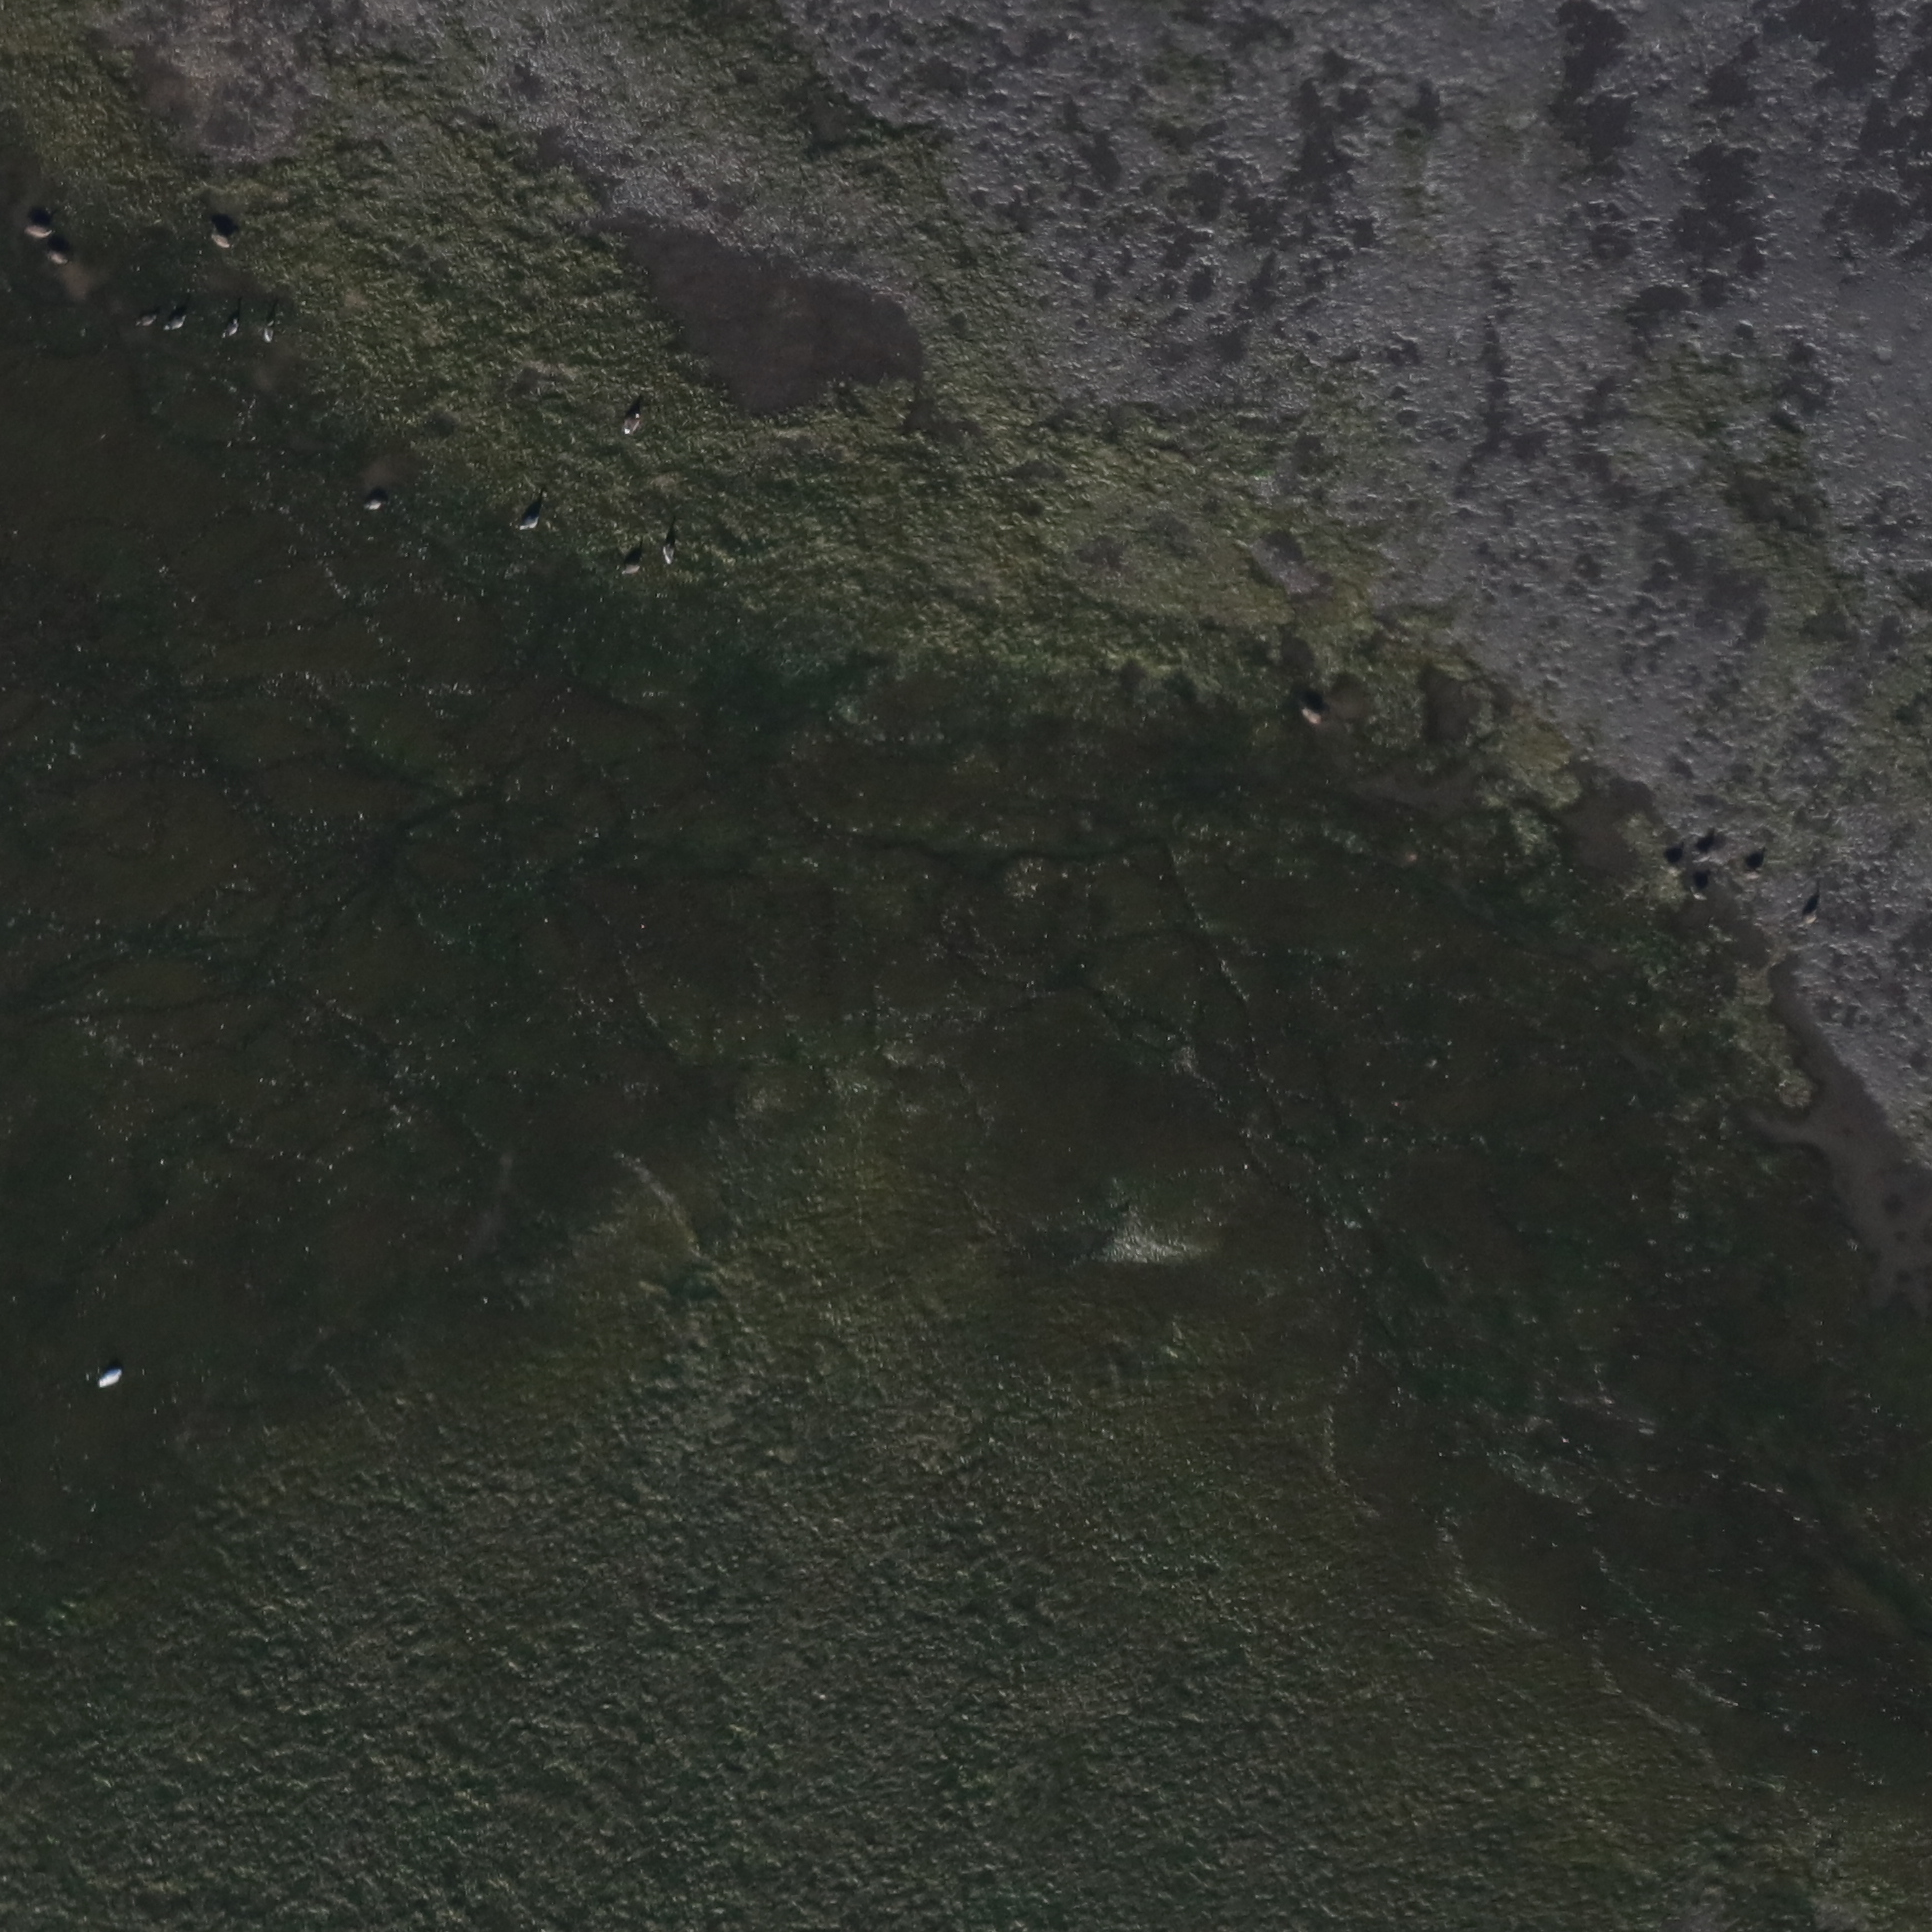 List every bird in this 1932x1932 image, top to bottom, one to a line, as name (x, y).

Canada goose (40, 234)
Canada goose (223, 240)
Canada goose (57, 256)
brant (143, 319)
brant (172, 324)
brant (232, 328)
brant (273, 335)
brant (632, 424)
brant (373, 505)
brant (533, 524)
brant (669, 553)
brant (627, 564)
Canada goose (1312, 715)
brant (1704, 858)
brant (1677, 871)
brant (1754, 873)
brant (1699, 896)
brant (1808, 919)
gull (113, 1372)